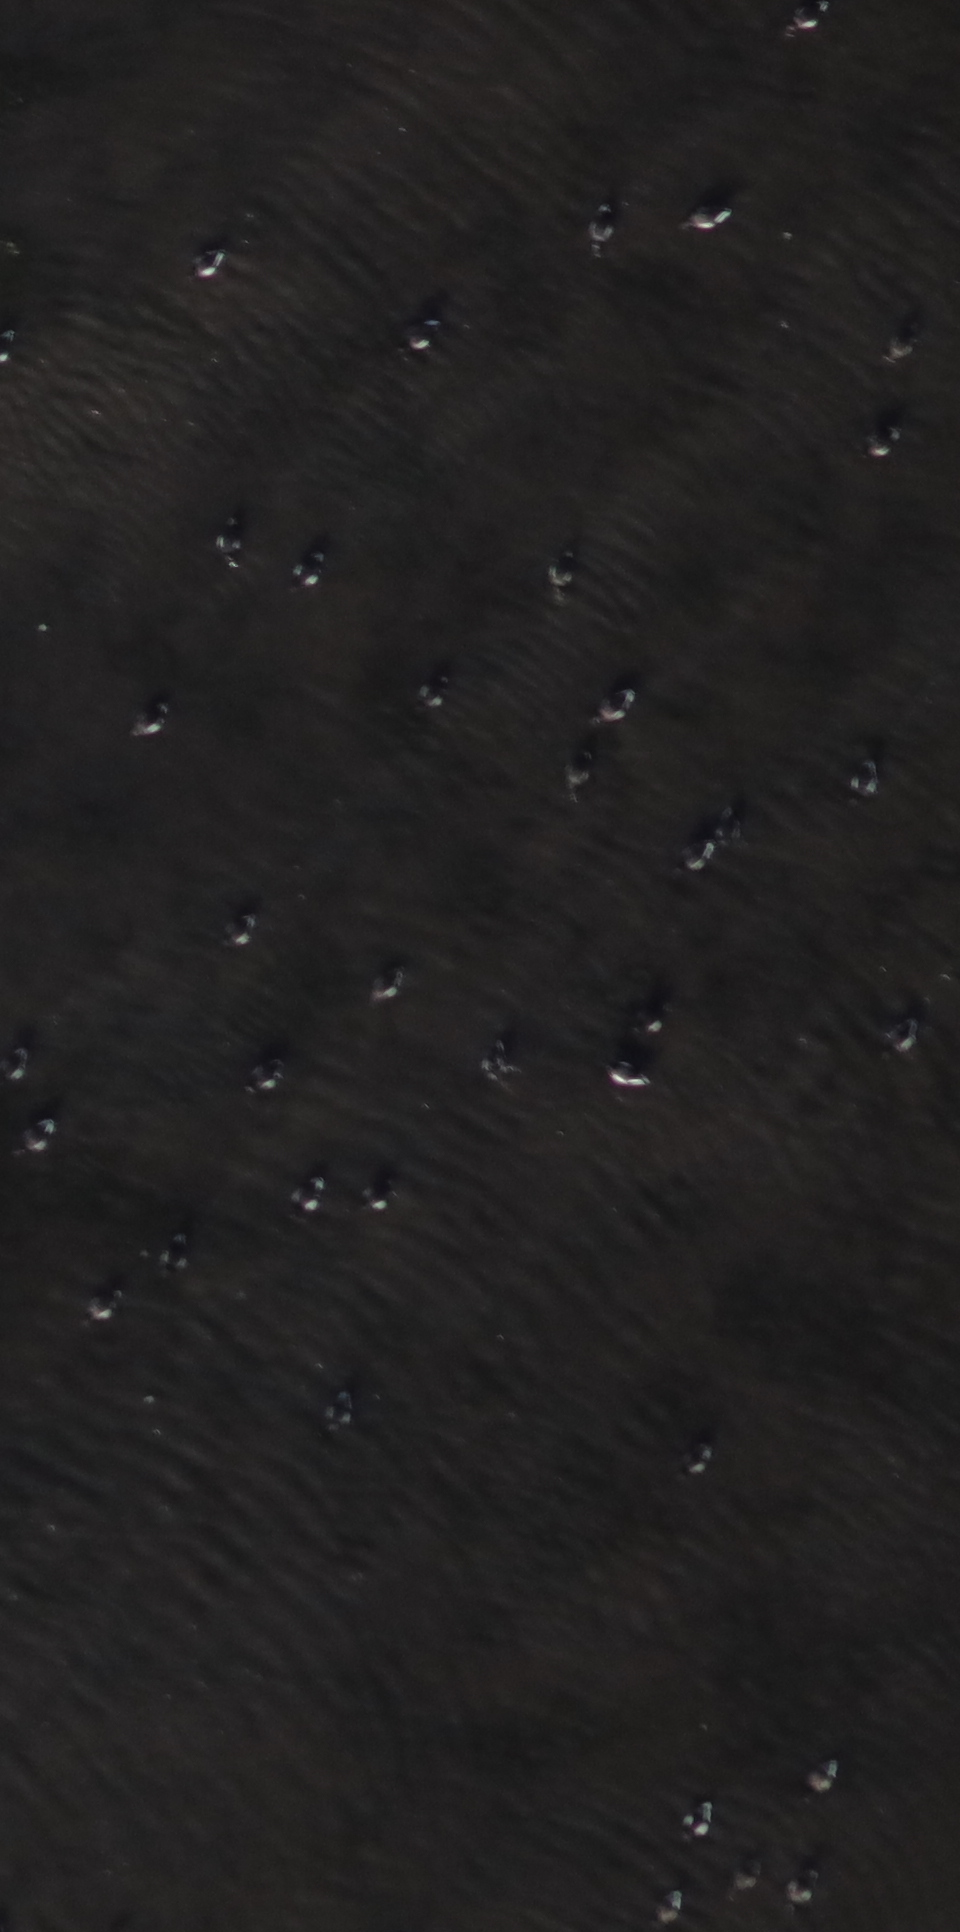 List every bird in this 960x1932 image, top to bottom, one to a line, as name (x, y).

brant (804, 18)
brant (707, 218)
brant (601, 227)
brant (216, 262)
brant (418, 337)
brant (6, 349)
brant (899, 354)
brant (890, 439)
brant (223, 545)
brant (299, 572)
brant (559, 575)
brant (427, 687)
brant (611, 707)
brant (149, 714)
brant (582, 775)
brant (862, 776)
brant (704, 856)
brant (245, 934)
brant (387, 990)
brant (905, 1037)
brant (493, 1053)
brant (17, 1055)
brant (624, 1072)
brant (261, 1075)
brant (34, 1134)
brant (307, 1191)
brant (383, 1202)
brant (168, 1261)
brant (100, 1313)
brant (339, 1409)
brant (702, 1452)
brant (834, 1775)
brant (708, 1817)
brant (744, 1872)
brant (798, 1883)
brant (672, 1903)